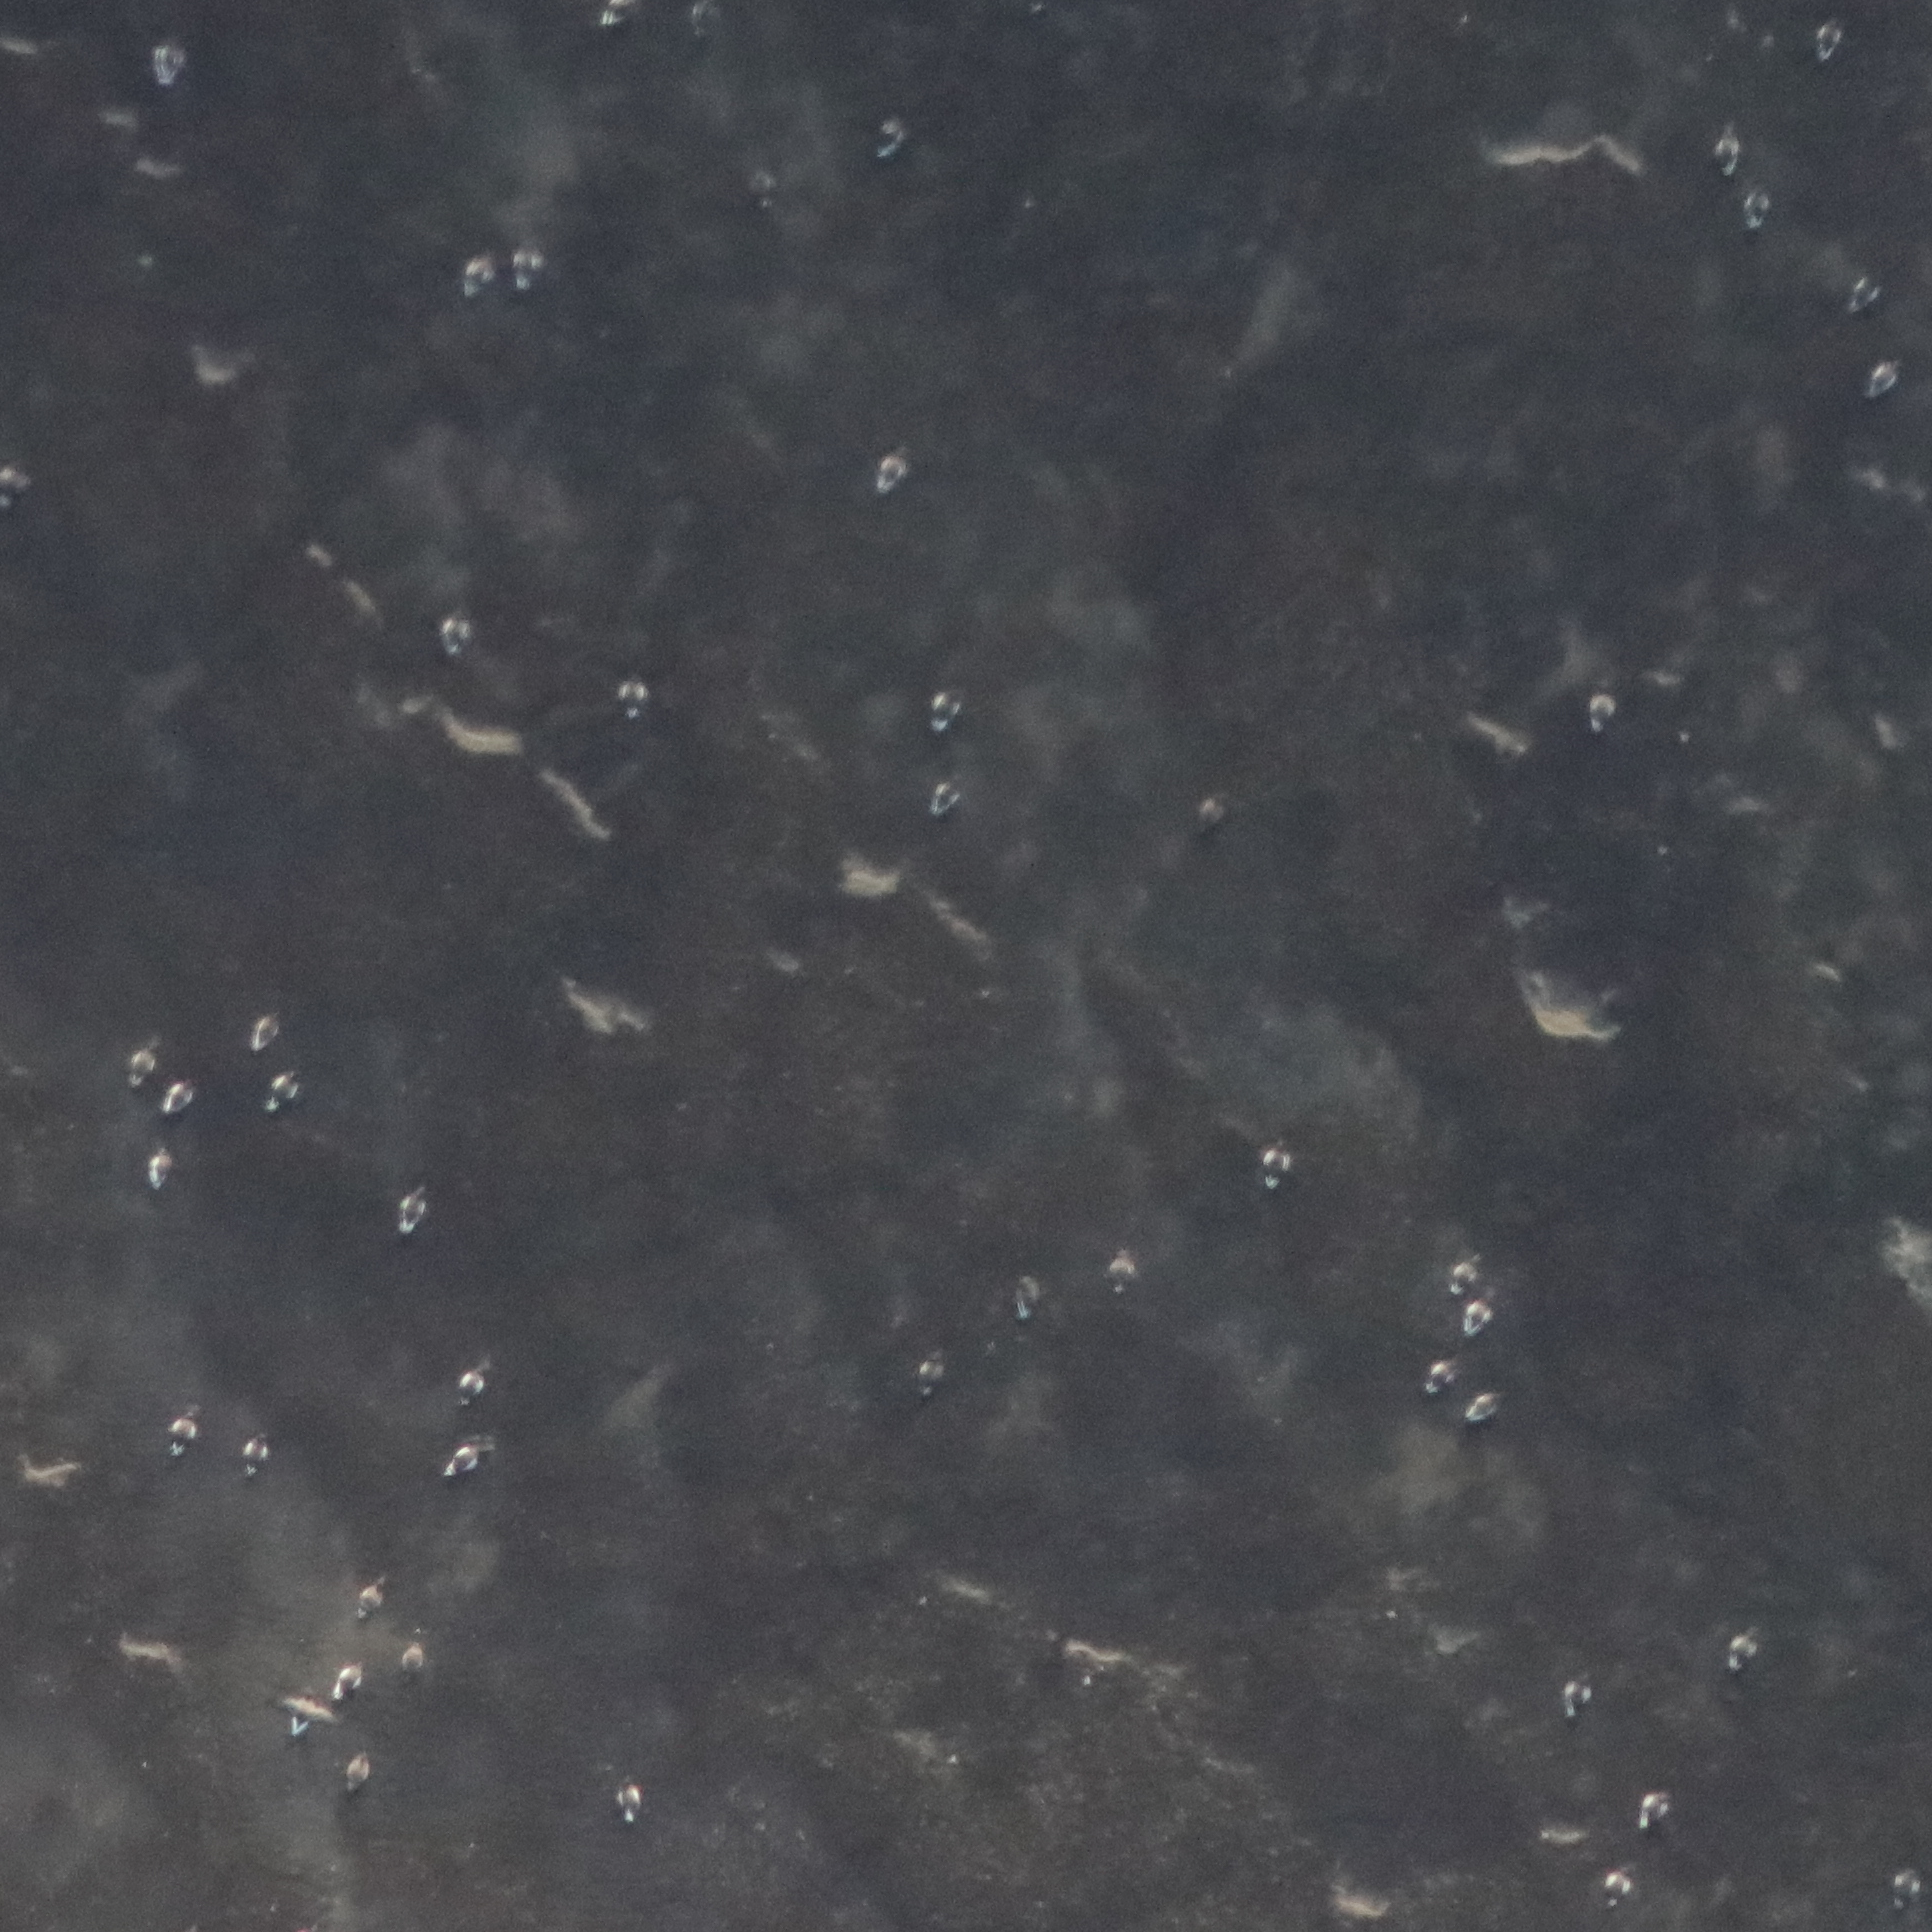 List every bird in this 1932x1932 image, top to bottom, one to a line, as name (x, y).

brant (614, 7)
brant (698, 11)
brant (1828, 35)
brant (169, 61)
brant (884, 141)
brant (1730, 155)
brant (759, 197)
brant (1750, 203)
brant (532, 268)
brant (478, 282)
brant (1863, 291)
brant (1885, 376)
brant (893, 467)
brant (5, 488)
brant (455, 633)
brant (632, 695)
brant (944, 708)
brant (1601, 710)
brant (948, 802)
brant (1217, 816)
brant (269, 1033)
brant (143, 1064)
brant (284, 1090)
brant (179, 1098)
brant (1276, 1163)
brant (158, 1170)
brant (412, 1208)
brant (1125, 1270)
brant (1463, 1271)
brant (1030, 1300)
brant (1483, 1323)
brant (929, 1374)
brant (1444, 1375)
brant (462, 1388)
brant (1487, 1413)
brant (185, 1433)
brant (255, 1452)
brant (466, 1460)
brant (364, 1599)
brant (1744, 1651)
brant (414, 1660)
brant (348, 1682)
brant (1581, 1686)
brant (301, 1726)
brant (359, 1771)
brant (630, 1800)
brant (1643, 1812)
brant (1618, 1886)
brant (1898, 1888)